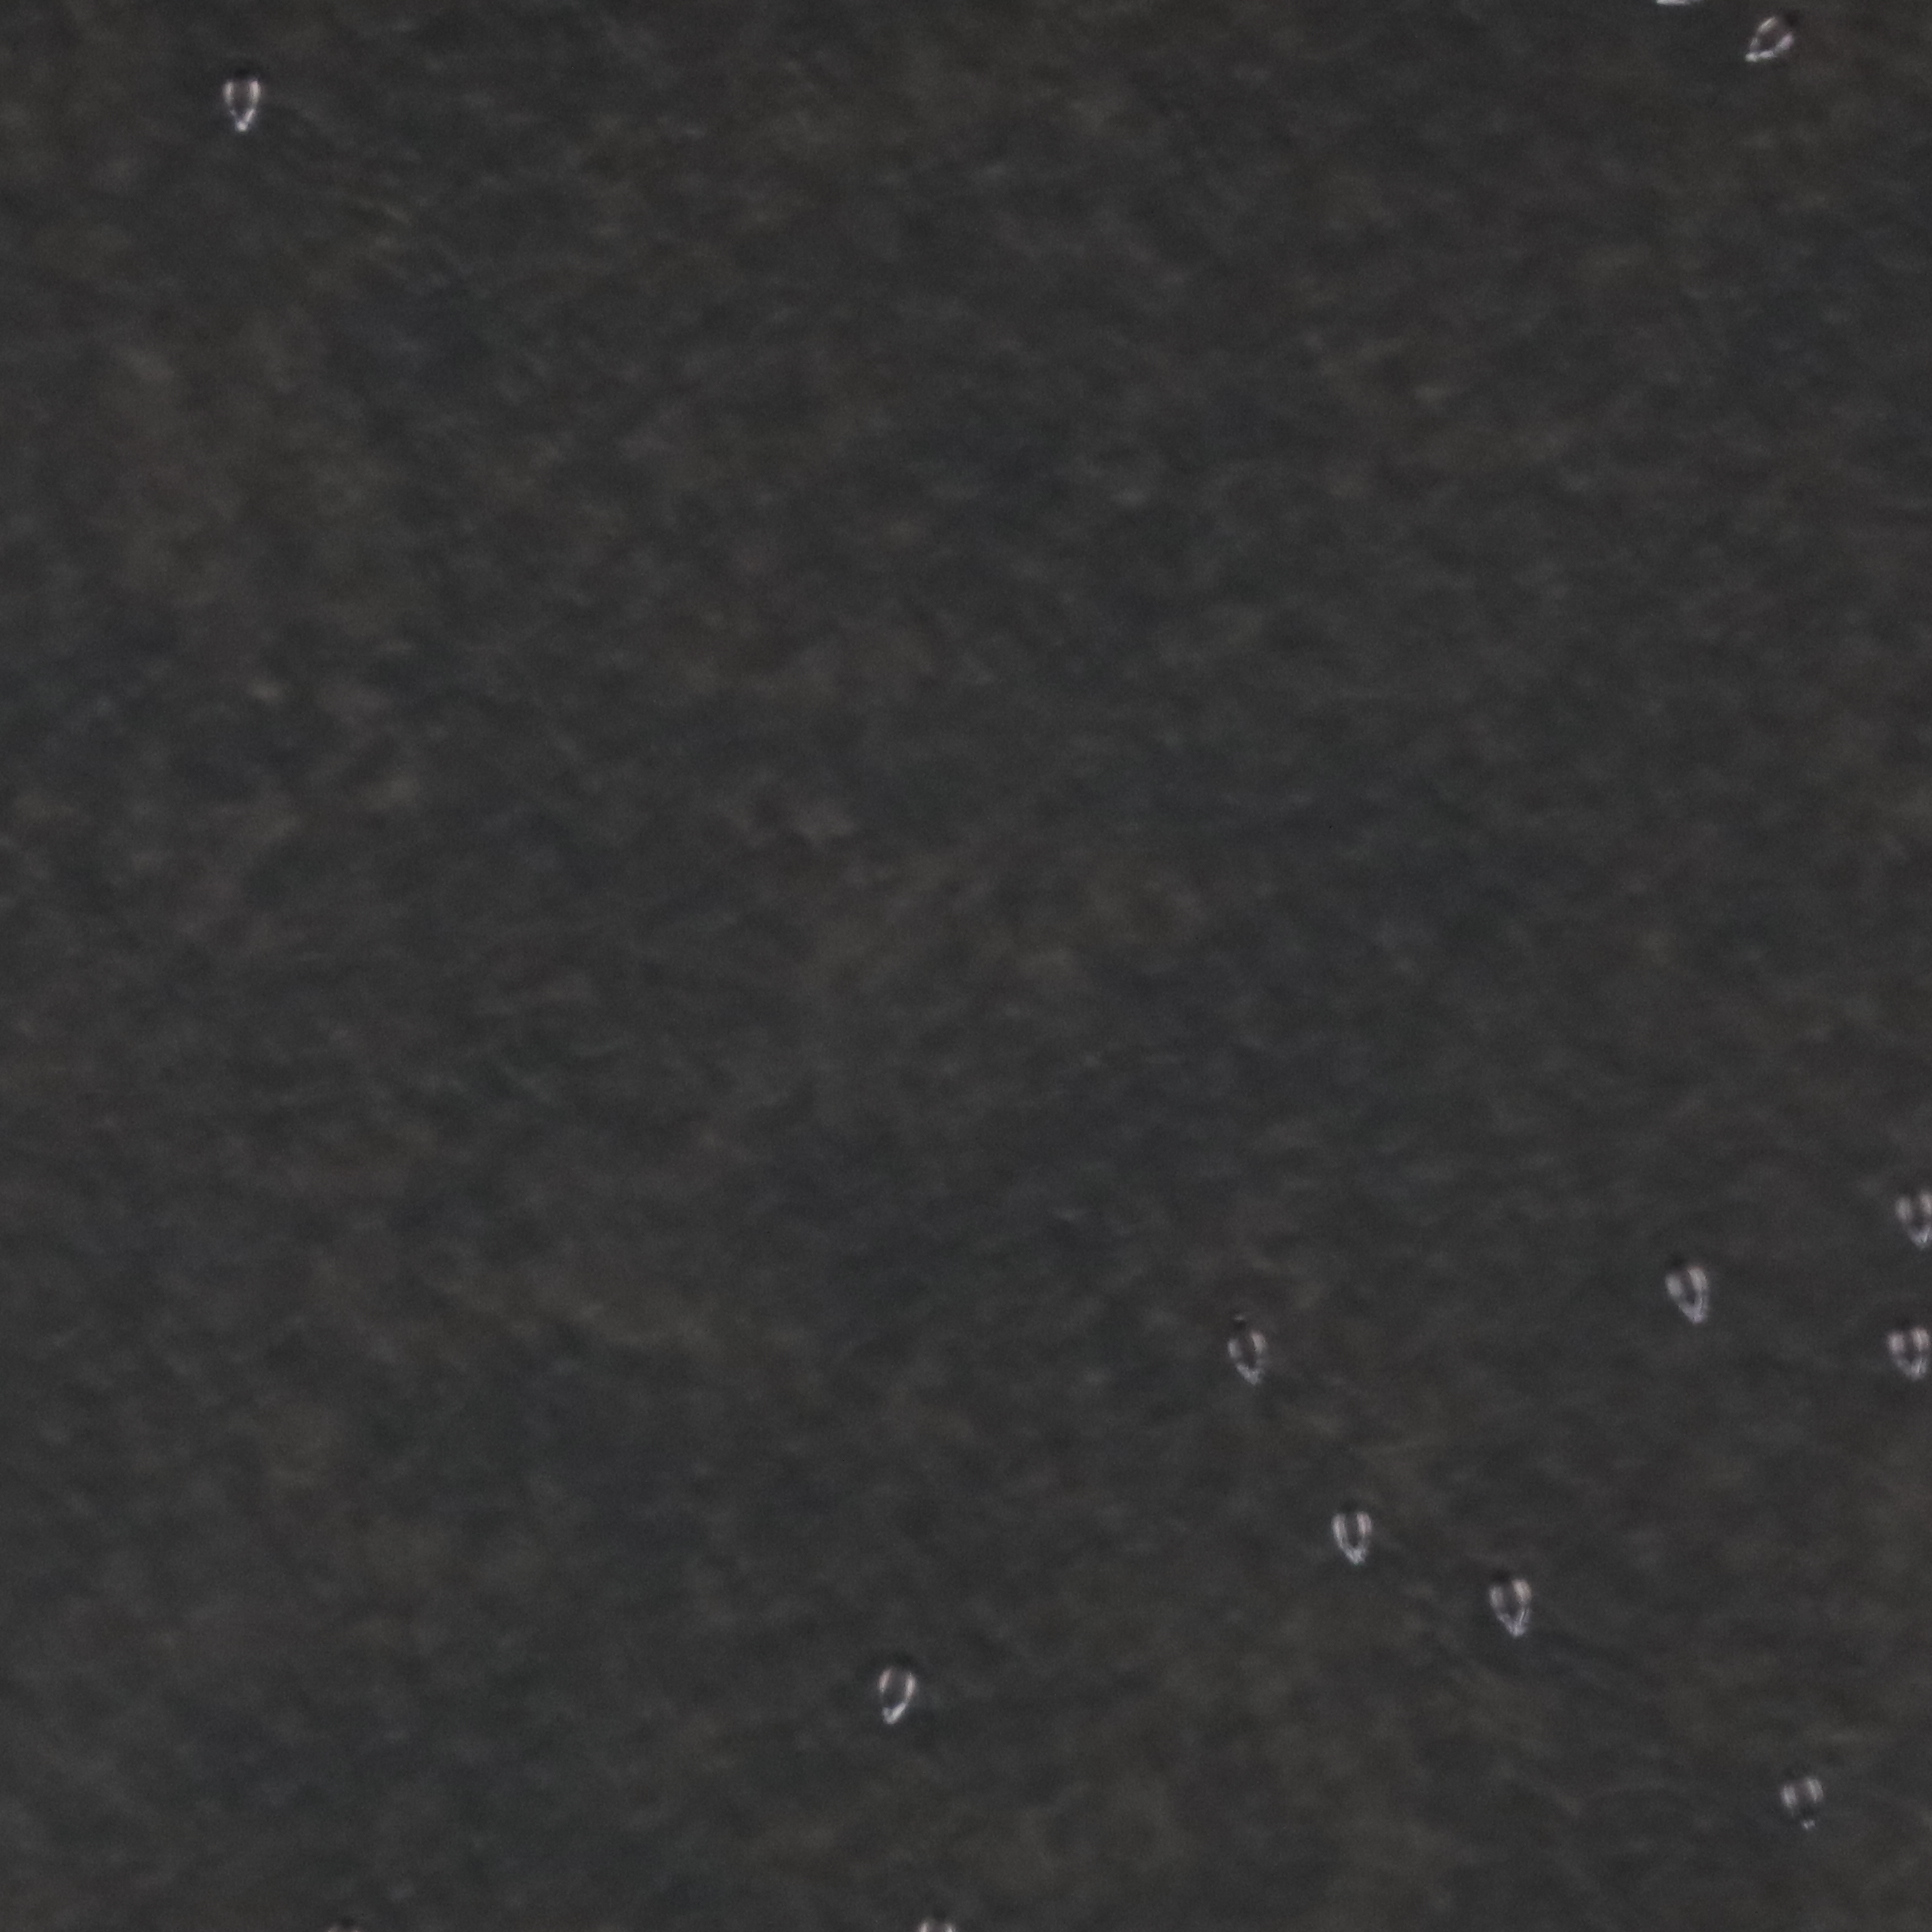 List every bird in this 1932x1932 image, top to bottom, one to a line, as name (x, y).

brant (1772, 35)
brant (239, 99)
brant (1918, 1210)
brant (1690, 1288)
brant (1244, 1349)
brant (1910, 1349)
brant (1352, 1532)
brant (1509, 1601)
brant (896, 1687)
brant (1802, 1796)